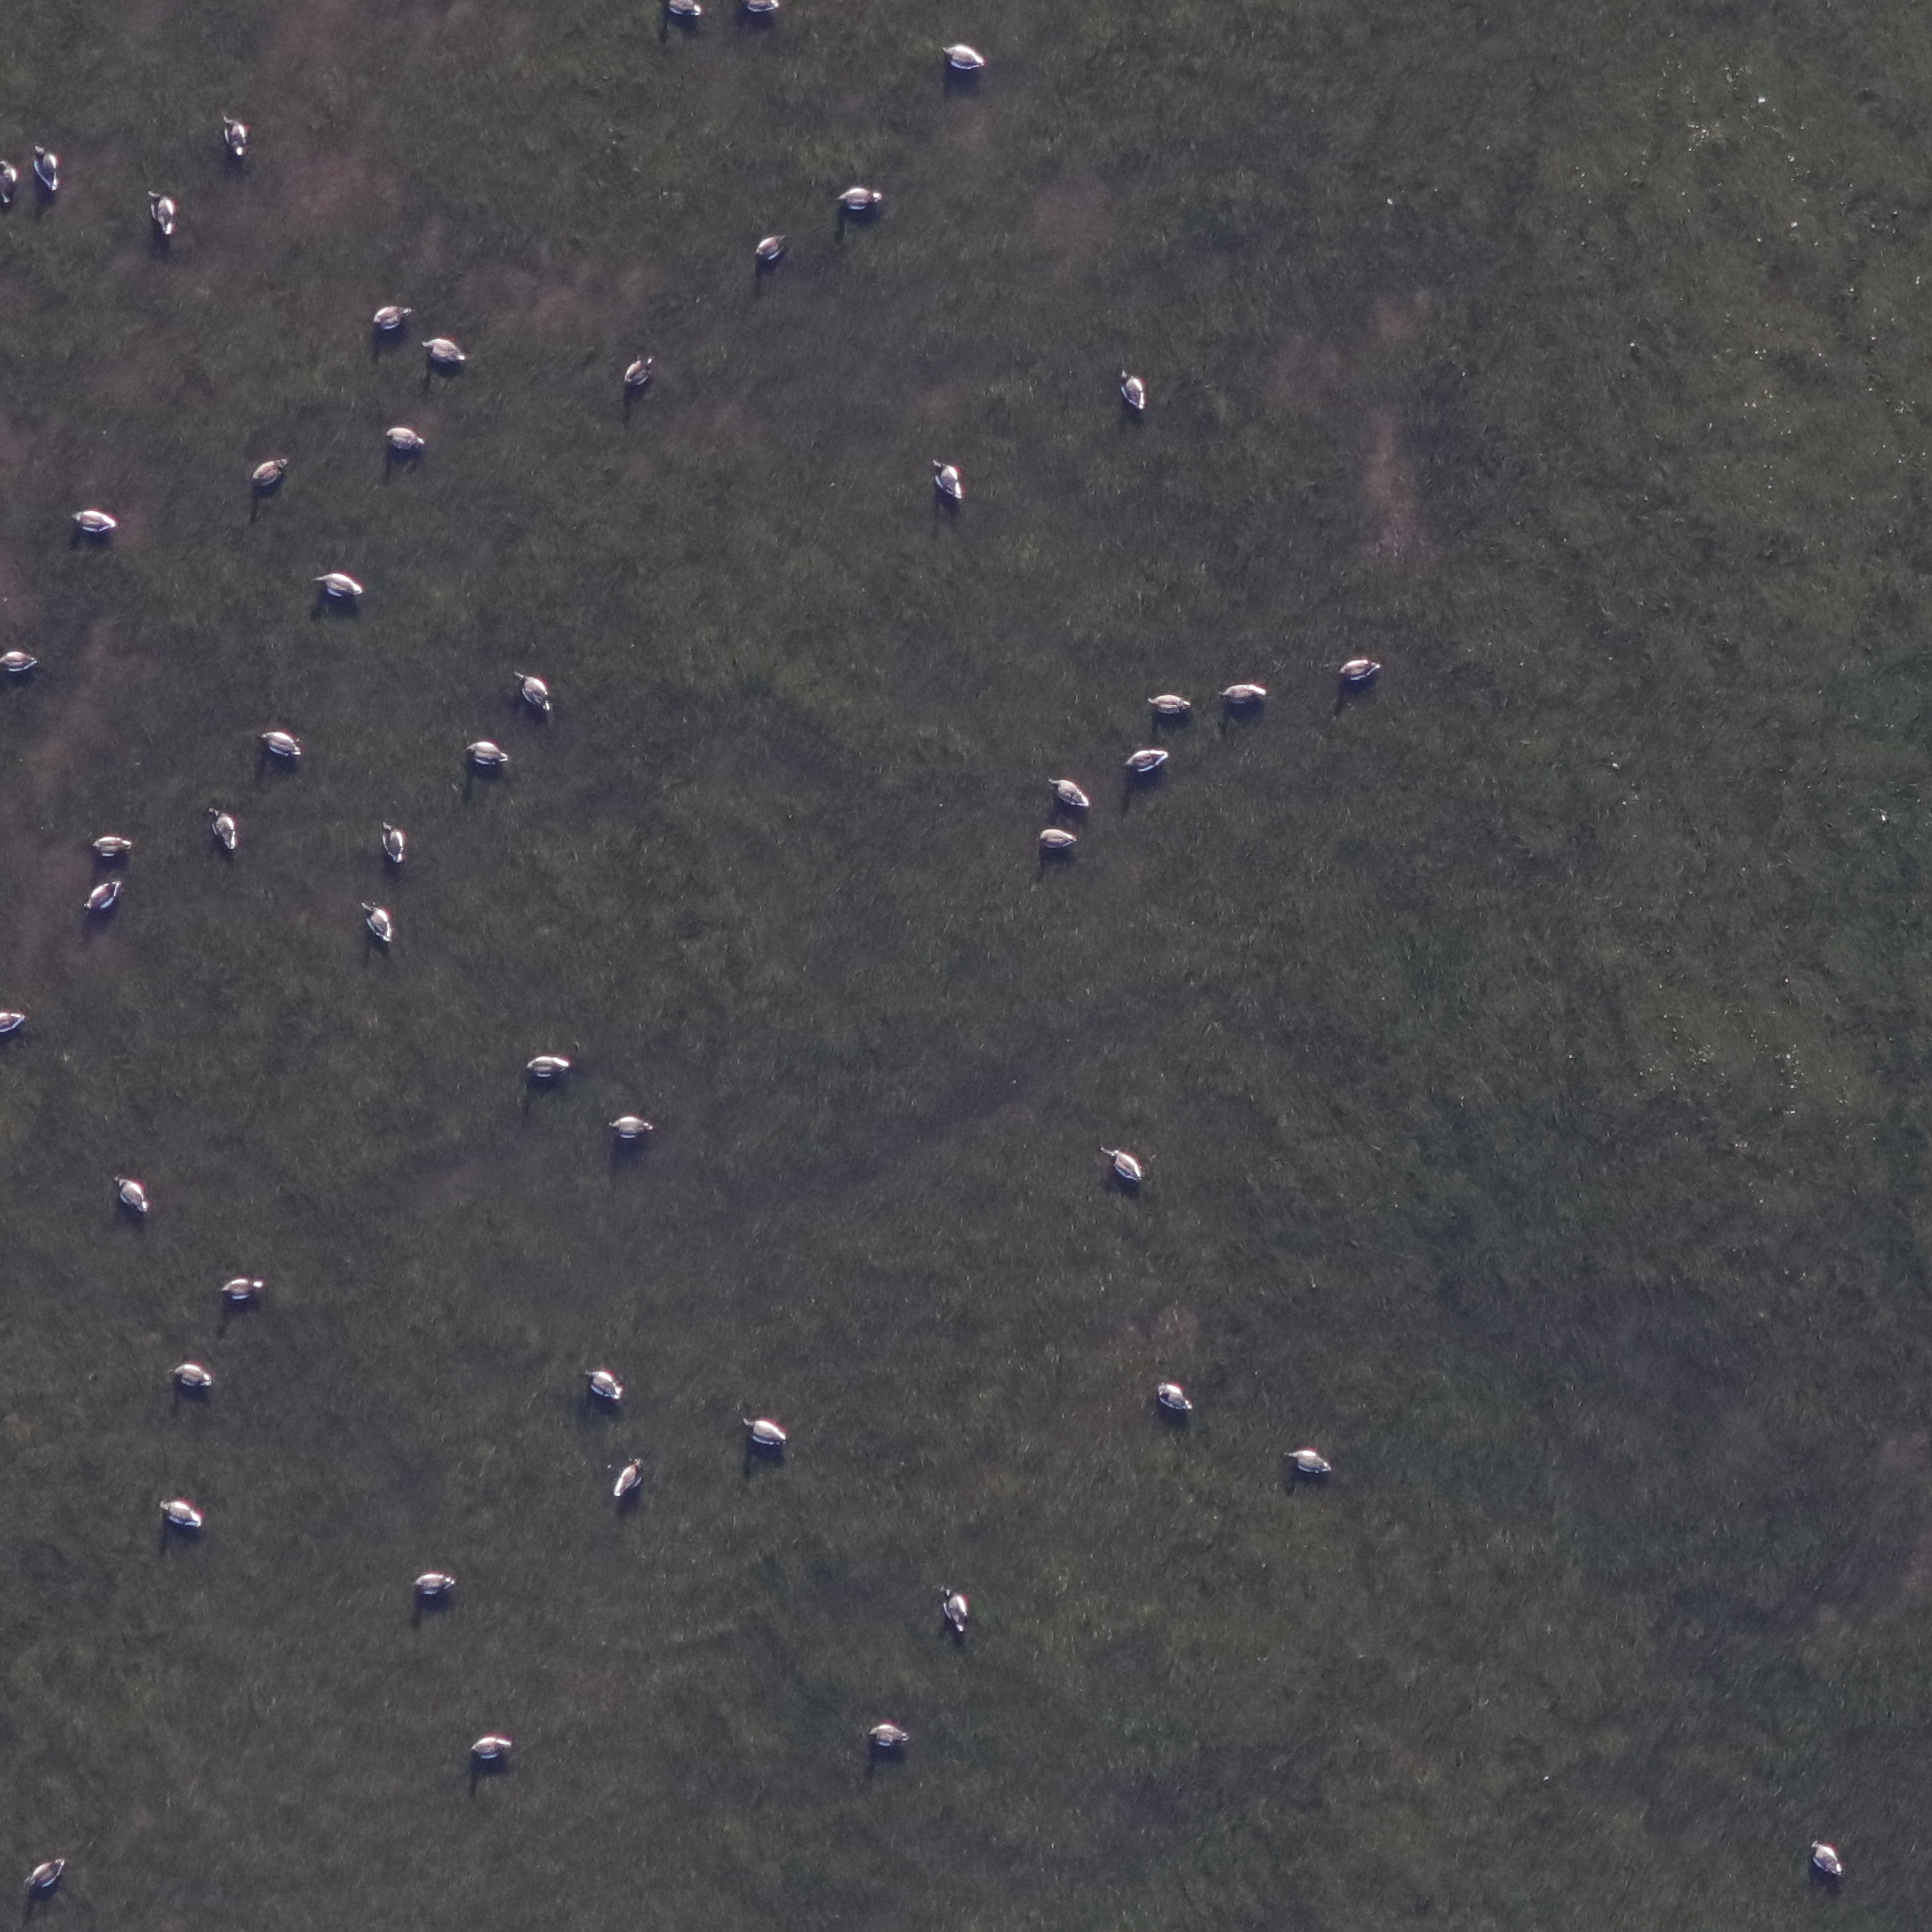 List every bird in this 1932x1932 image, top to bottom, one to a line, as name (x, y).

brant (759, 2)
brant (680, 4)
brant (963, 57)
brant (234, 137)
brant (46, 167)
brant (5, 182)
brant (860, 198)
brant (163, 212)
brant (771, 248)
brant (391, 317)
brant (443, 349)
brant (638, 371)
brant (1132, 388)
brant (403, 438)
brant (268, 473)
brant (947, 480)
brant (95, 522)
brant (339, 584)
brant (17, 661)
brant (1357, 668)
brant (534, 692)
brant (1243, 694)
brant (1167, 702)
brant (282, 743)
brant (486, 753)
brant (1146, 760)
brant (1067, 789)
brant (223, 827)
brant (1053, 839)
brant (391, 842)
brant (111, 845)
brant (104, 897)
brant (378, 923)
brant (4, 1023)
brant (549, 1065)
brant (630, 1126)
brant (1125, 1163)
brant (130, 1193)
brant (241, 1288)
brant (190, 1374)
brant (604, 1383)
brant (1175, 1397)
brant (764, 1431)
brant (1308, 1460)
brant (627, 1478)
brant (180, 1513)
brant (433, 1585)
brant (955, 1607)
brant (887, 1735)
brant (488, 1746)
brant (1825, 1857)
brant (45, 1874)